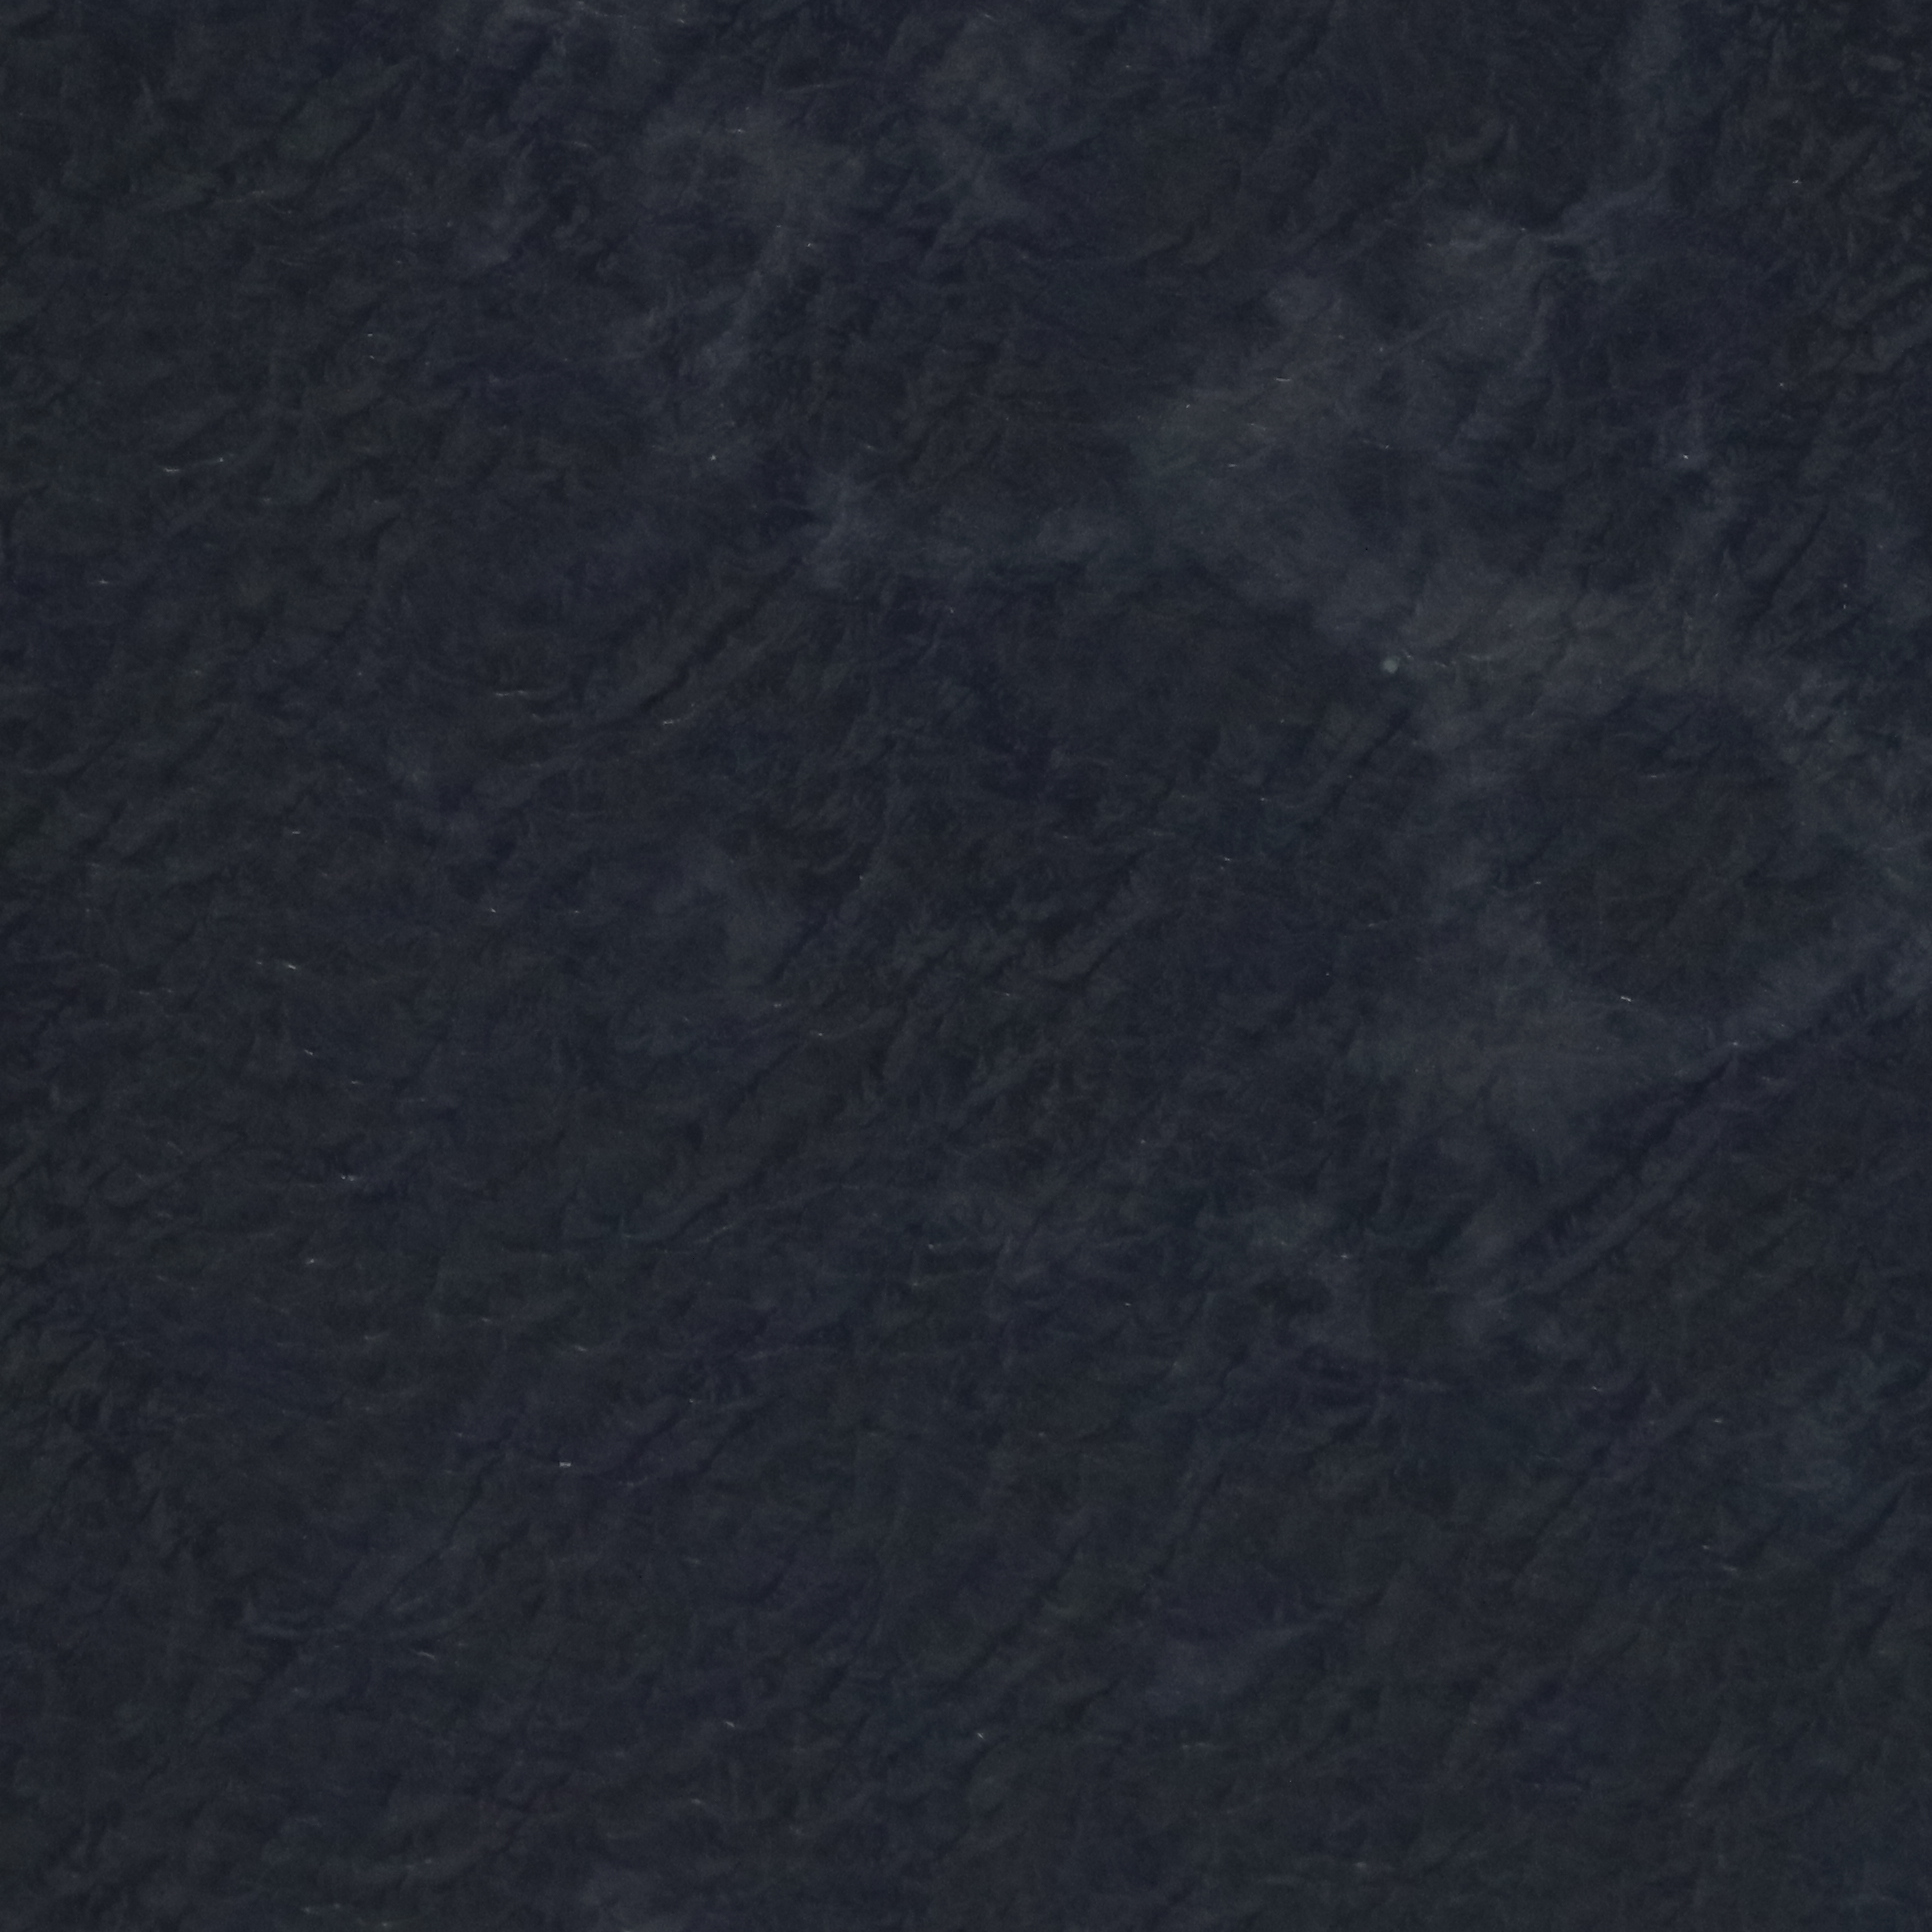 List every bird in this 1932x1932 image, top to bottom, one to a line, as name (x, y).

None